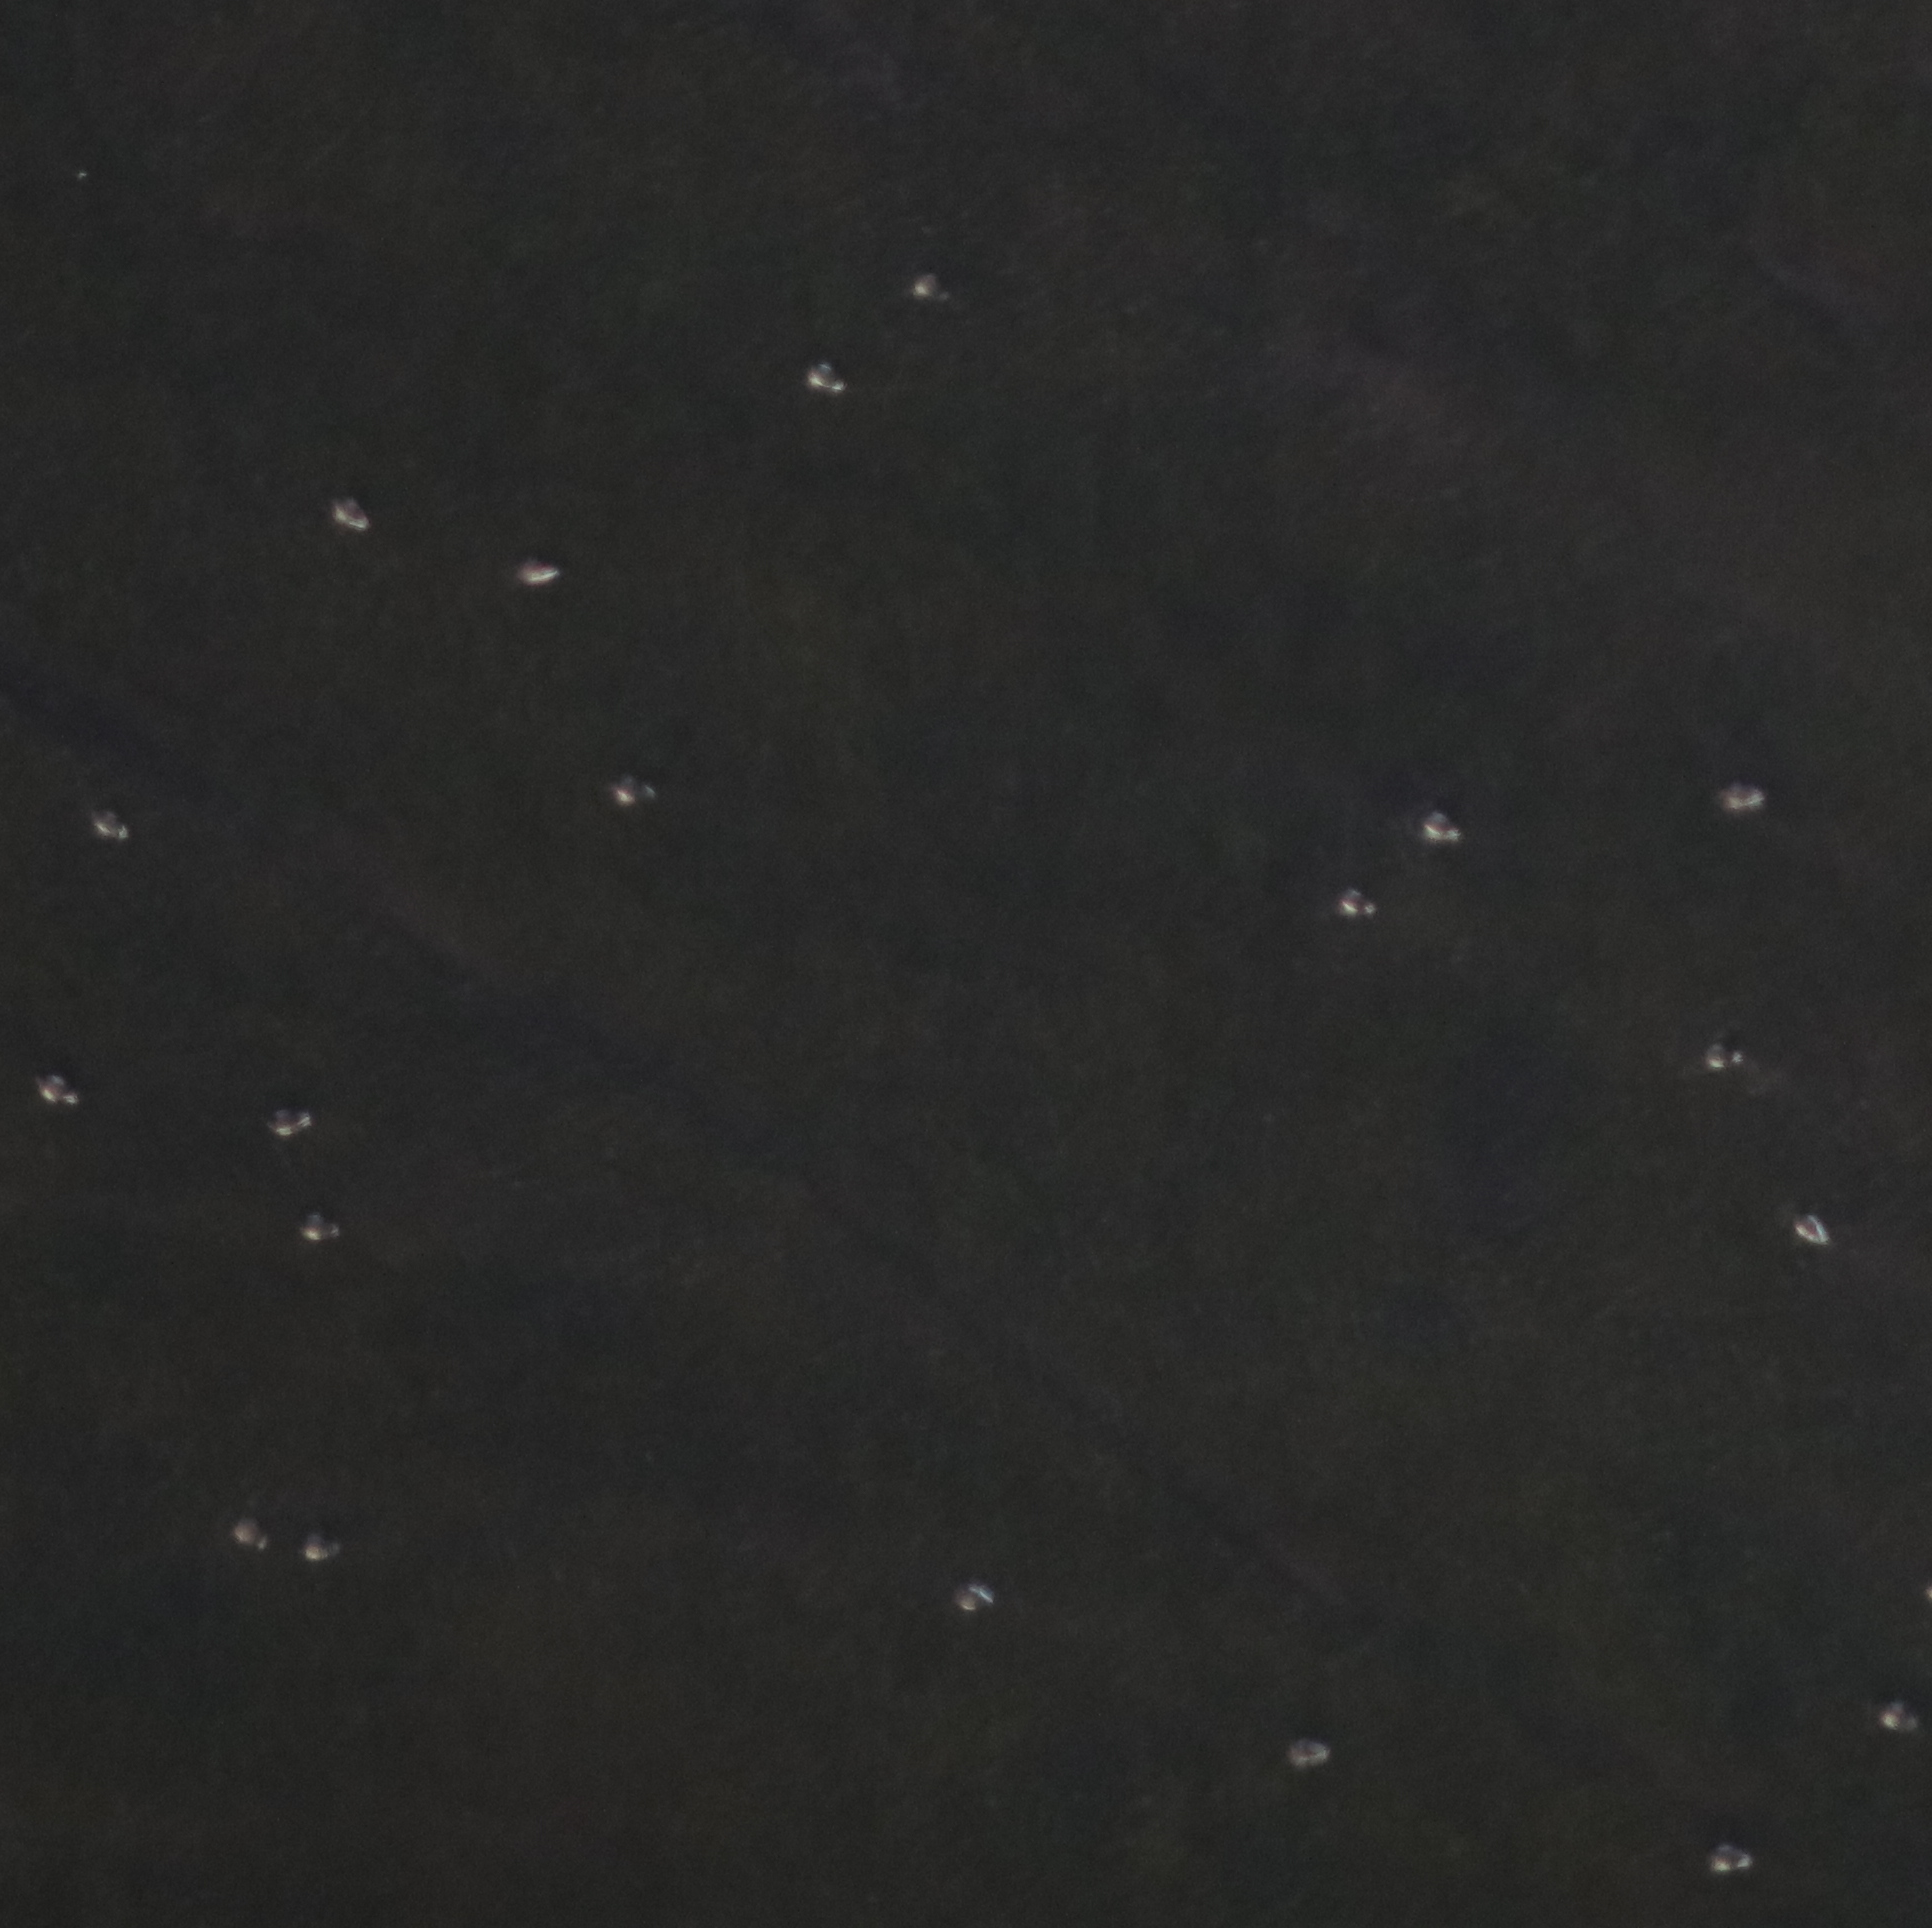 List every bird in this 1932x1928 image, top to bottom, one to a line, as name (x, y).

brant (926, 286)
brant (824, 376)
brant (350, 510)
brant (539, 578)
brant (633, 791)
brant (1739, 796)
brant (109, 824)
brant (1445, 830)
brant (1351, 903)
brant (1721, 1056)
brant (55, 1089)
brant (288, 1120)
brant (320, 1228)
brant (1811, 1229)
brant (252, 1532)
brant (320, 1549)
brant (971, 1597)
brant (1899, 1715)
brant (1313, 1755)
brant (1727, 1858)